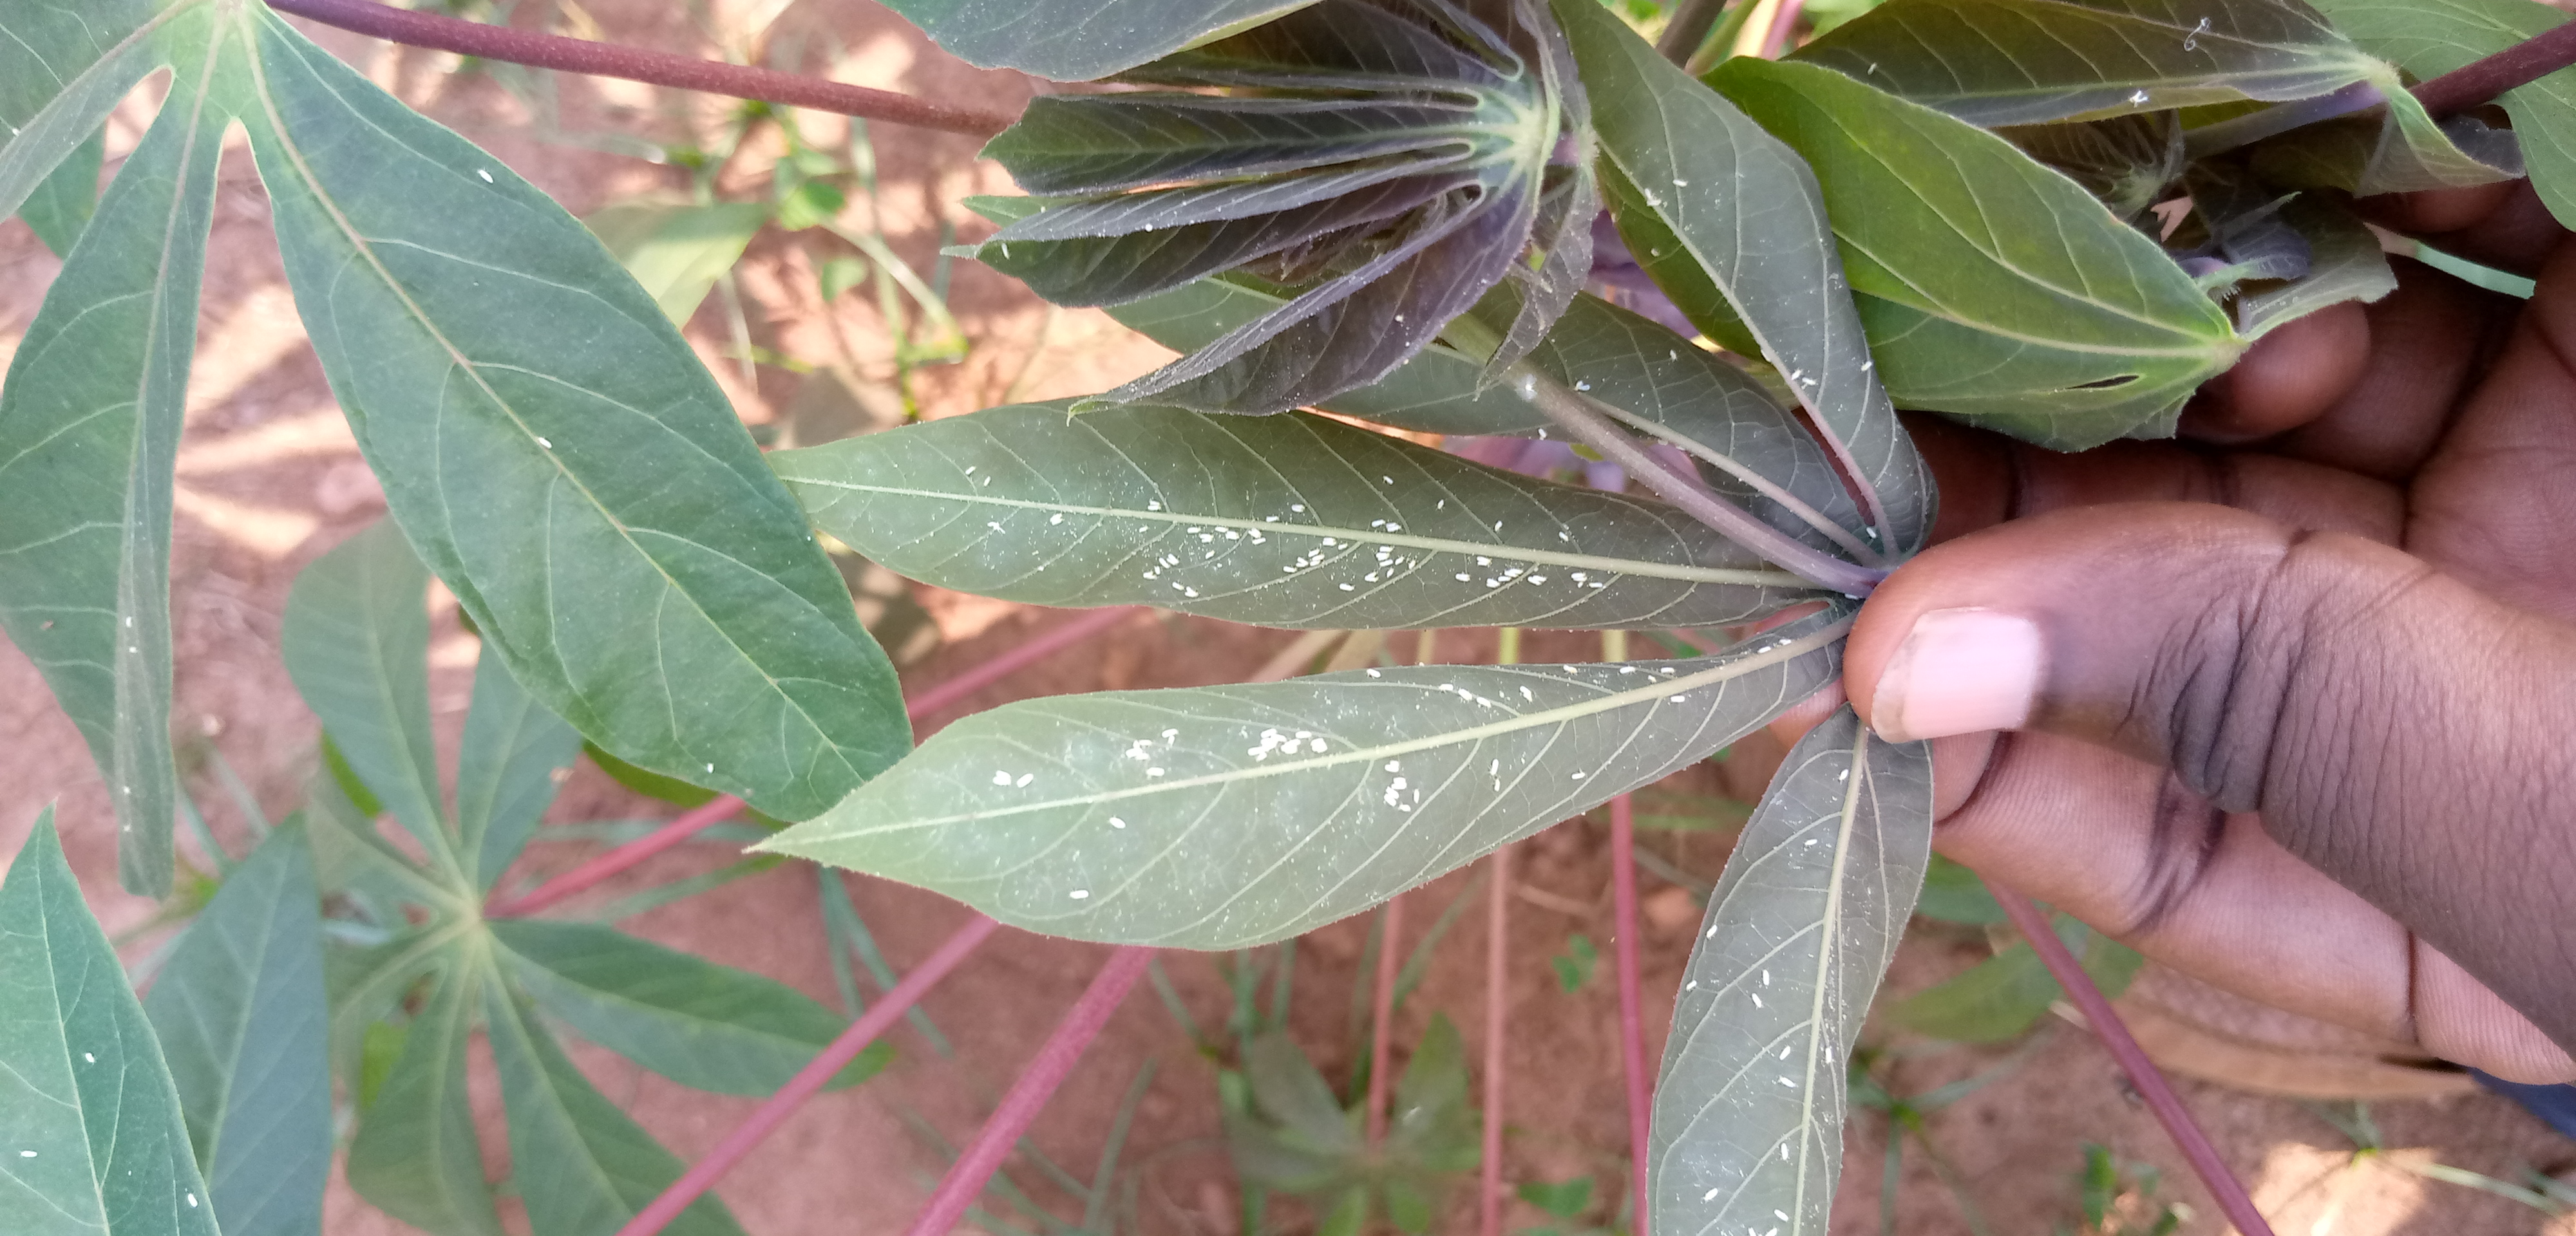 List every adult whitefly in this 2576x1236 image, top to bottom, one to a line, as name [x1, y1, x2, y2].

whitefly [1866, 61, 1879, 75]
whitefly [2127, 89, 2150, 111]
whitefly [10, 126, 21, 136]
whitefly [478, 167, 495, 186]
whitefly [1671, 176, 1689, 189]
whitefly [1643, 185, 1654, 198]
whitefly [1644, 198, 1663, 207]
whitefly [1141, 221, 1155, 234]
whitefly [1647, 247, 1662, 259]
whitefly [1392, 311, 1405, 324]
whitefly [1665, 344, 1680, 364]
whitefly [1857, 358, 1874, 373]
whitefly [1789, 368, 1802, 382]
whitefly [1801, 375, 1817, 387]
whitefly [1518, 377, 1541, 400]
whitefly [1573, 377, 1592, 393]
whitefly [1535, 426, 1549, 439]
whitefly [536, 433, 555, 451]
whitefly [963, 462, 979, 478]
whitefly [982, 474, 992, 488]
whitefly [1381, 474, 1395, 487]
whitefly [1148, 495, 1162, 505]
whitefly [1435, 498, 1448, 510]
whitefly [1289, 501, 1306, 514]
whitefly [1147, 505, 1162, 512]
whitefly [1048, 510, 1065, 527]
whitefly [1265, 514, 1280, 523]
whitefly [1491, 518, 1506, 533]
whitefly [1369, 518, 1387, 528]
whitefly [985, 519, 1008, 536]
whitefly [1385, 521, 1403, 533]
whitefly [1136, 524, 1151, 533]
whitefly [1186, 524, 1202, 534]
whitefly [1213, 525, 1230, 533]
whitefly [1865, 525, 1878, 539]
whitefly [1247, 527, 1262, 538]
whitefly [1225, 529, 1242, 541]
whitefly [1556, 529, 1571, 543]
whitefly [1199, 530, 1215, 544]
whitefly [1320, 536, 1337, 547]
whitefly [1251, 538, 1267, 545]
whitefly [1338, 541, 1348, 551]
whitefly [1378, 543, 1396, 552]
whitefly [1308, 545, 1321, 557]
whitefly [1204, 549, 1216, 561]
whitefly [1166, 552, 1180, 567]
whitefly [1373, 552, 1390, 559]
whitefly [1312, 553, 1327, 561]
whitefly [1394, 554, 1405, 566]
whitefly [1476, 554, 1493, 566]
whitefly [1157, 556, 1170, 569]
whitefly [1295, 556, 1309, 568]
whitefly [1380, 557, 1394, 568]
whitefly [1407, 557, 1417, 571]
whitefly [1309, 559, 1322, 566]
whitefly [1153, 563, 1162, 576]
whitefly [1282, 564, 1296, 574]
whitefly [1385, 566, 1397, 580]
whitefly [1504, 568, 1525, 579]
whitefly [1142, 570, 1158, 581]
whitefly [1363, 570, 1380, 585]
whitefly [1454, 570, 1472, 585]
whitefly [1571, 572, 1587, 581]
whitefly [1497, 574, 1511, 583]
whitefly [1485, 576, 1500, 588]
whitefly [1527, 576, 1549, 586]
whitefly [1170, 580, 1185, 592]
whitefly [1336, 581, 1356, 593]
whitefly [1587, 581, 1604, 589]
whitefly [1184, 585, 1200, 600]
whitefly [1842, 592, 1863, 601]
whitefly [122, 613, 137, 630]
whitefly [1776, 636, 1794, 647]
whitefly [127, 644, 140, 655]
whitefly [1754, 646, 1774, 654]
whitefly [1561, 662, 1579, 675]
whitefly [1616, 664, 1636, 674]
whitefly [1659, 665, 1677, 675]
whitefly [1365, 666, 1382, 679]
whitefly [1645, 673, 1658, 683]
whitefly [1437, 682, 1454, 692]
whitefly [1518, 684, 1535, 704]
whitefly [1457, 687, 1473, 701]
whitefly [1667, 693, 1688, 705]
whitefly [1474, 695, 1492, 709]
whitefly [1158, 727, 1180, 737]
whitefly [1260, 727, 1279, 739]
whitefly [1294, 729, 1312, 738]
whitefly [1271, 733, 1287, 742]
whitefly [1138, 738, 1154, 746]
whitefly [1260, 738, 1279, 746]
whitefly [1309, 738, 1329, 754]
whitefly [1280, 738, 1302, 755]
whitefly [1247, 745, 1267, 755]
whitefly [1124, 747, 1144, 758]
whitefly [1134, 753, 1150, 761]
whitefly [1489, 756, 1499, 776]
whitefly [1383, 758, 1401, 773]
whitefly [705, 760, 715, 776]
whitefly [1145, 765, 1168, 778]
whitefly [1837, 767, 1849, 782]
whitefly [992, 768, 1012, 788]
whitefly [1569, 770, 1587, 781]
whitefly [1017, 772, 1034, 789]
whitefly [1390, 776, 1408, 782]
whitefly [1493, 776, 1502, 792]
whitefly [1390, 782, 1407, 789]
whitefly [1386, 785, 1400, 799]
whitefly [1412, 787, 1423, 805]
whitefly [1384, 793, 1396, 807]
whitefly [1396, 800, 1412, 813]
whitefly [1110, 816, 1128, 830]
whitefly [1801, 836, 1819, 848]
whitefly [1068, 888, 1091, 900]
whitefly [1703, 922, 1720, 941]
whitefly [1760, 968, 1775, 989]
whitefly [1683, 978, 1699, 993]
whitefly [1748, 991, 1766, 1009]
whitefly [1777, 1044, 1795, 1062]
whitefly [1823, 1045, 1837, 1065]
whitefly [84, 1050, 97, 1064]
whitefly [1778, 1075, 1797, 1090]
whitefly [1779, 1140, 1792, 1162]
whitefly [19, 1149, 38, 1159]
whitefly [1701, 1184, 1719, 1201]
whitefly [185, 1190, 200, 1209]
whitefly [1771, 1206, 1792, 1224]